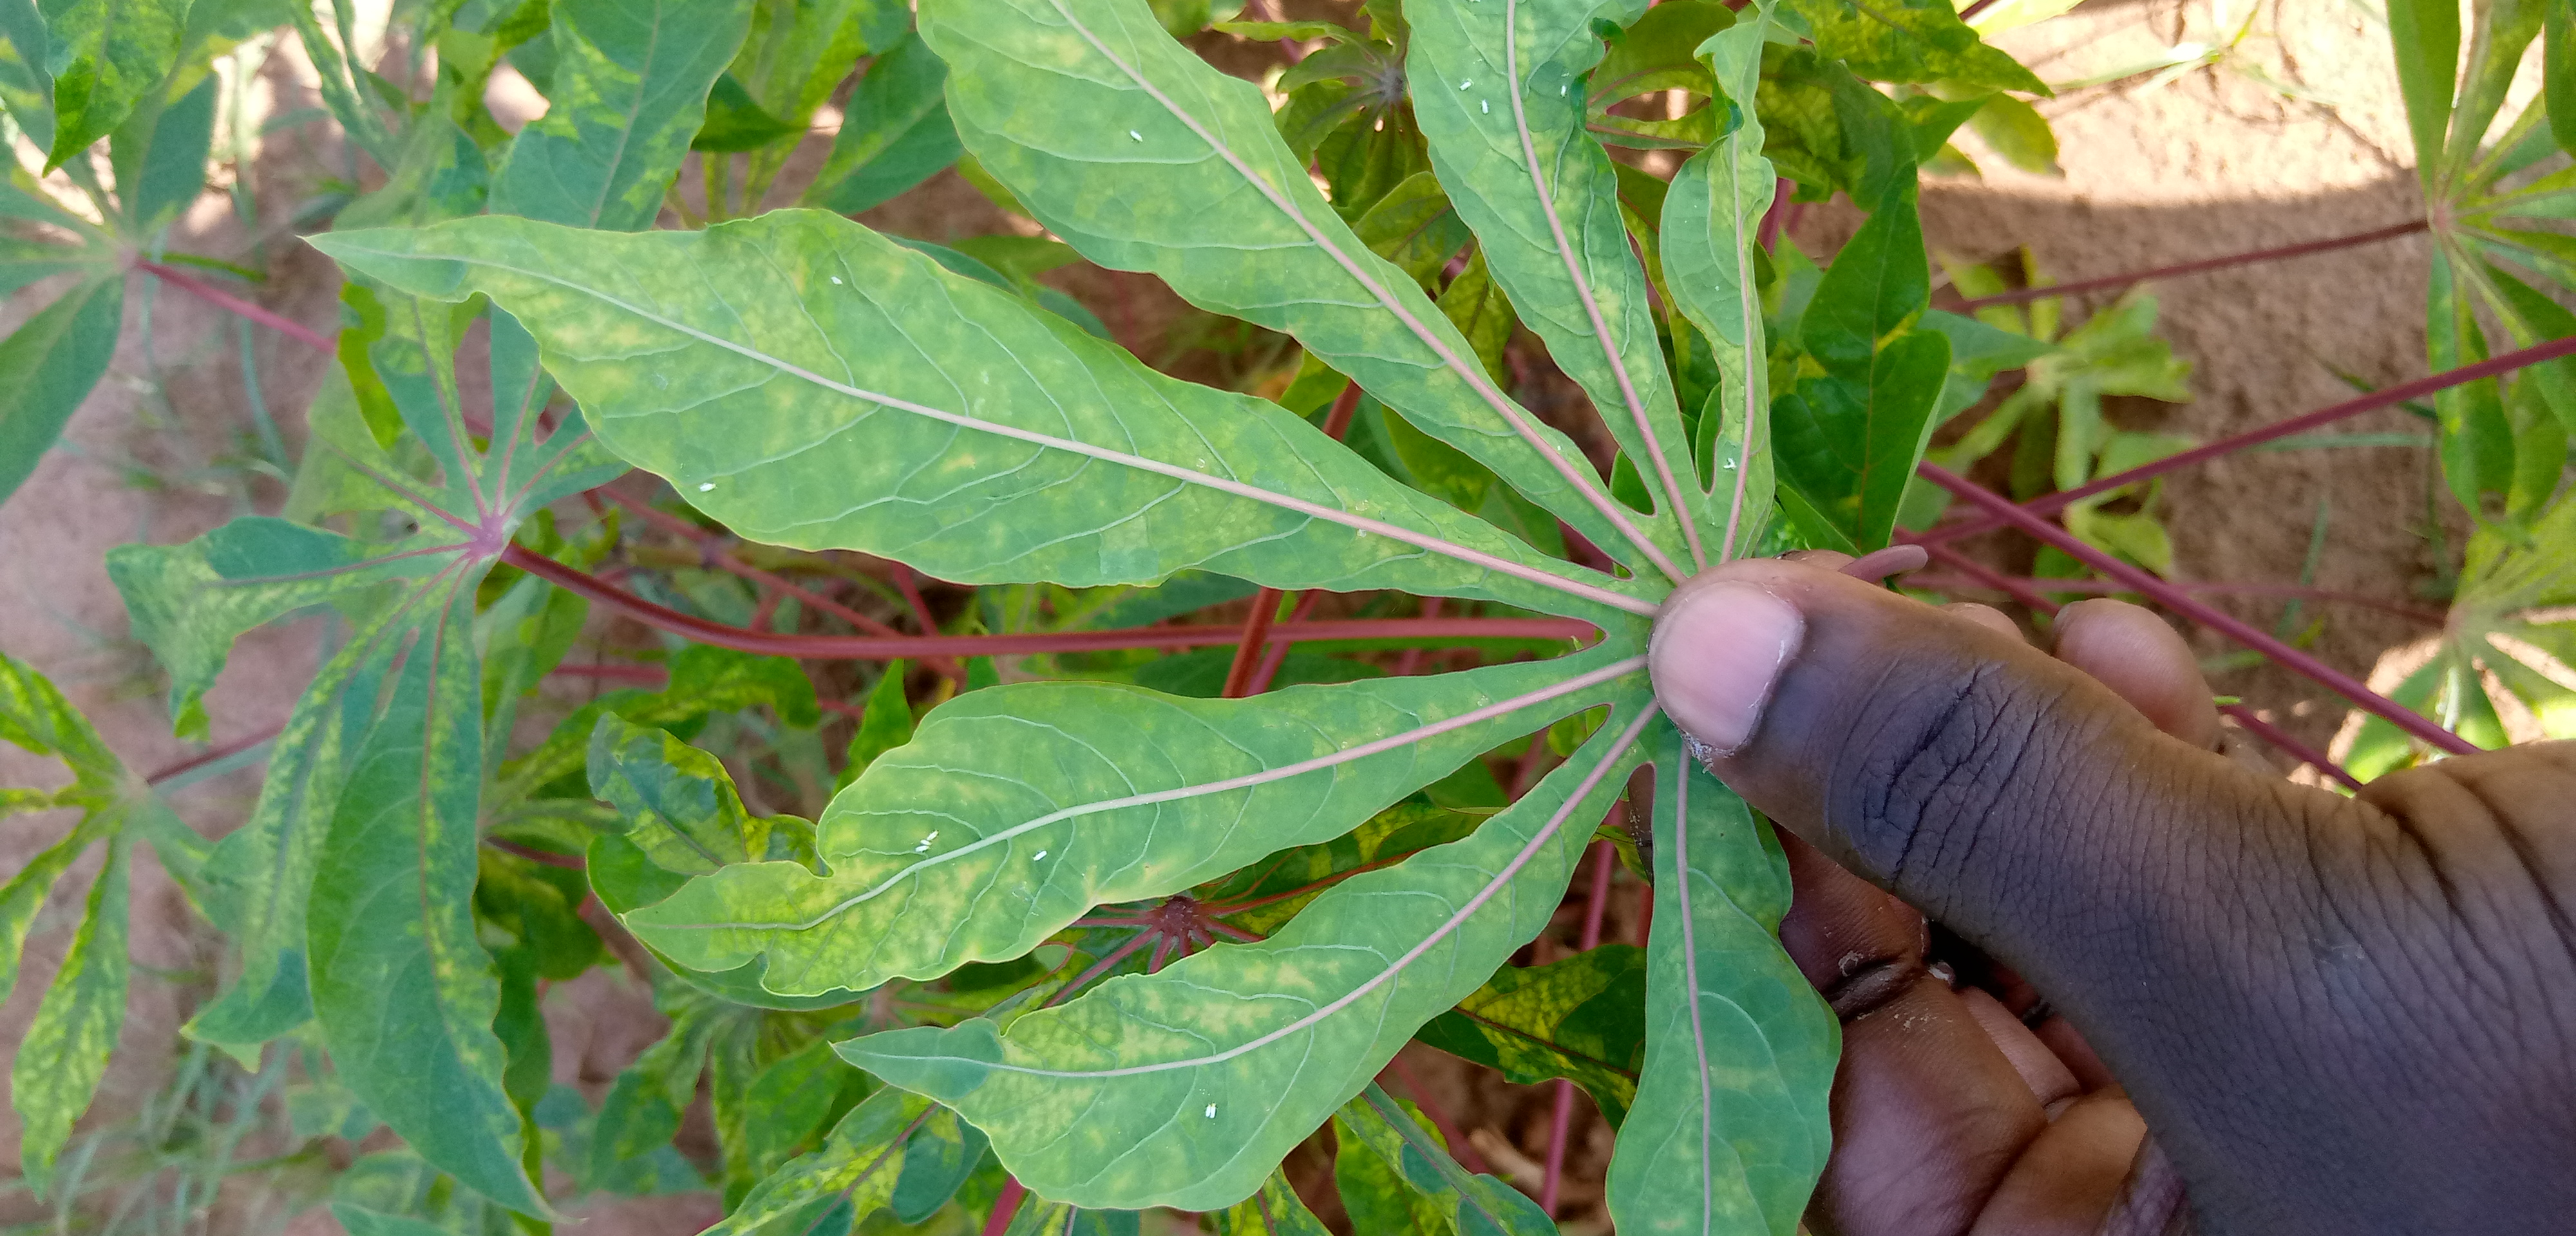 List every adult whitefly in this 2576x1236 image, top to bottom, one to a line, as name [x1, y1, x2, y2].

whitefly [1457, 79, 1475, 93]
whitefly [1559, 81, 1569, 100]
whitefly [1478, 95, 1490, 118]
whitefly [1126, 128, 1146, 145]
whitefly [828, 272, 846, 287]
whitefly [1723, 454, 1739, 473]
whitefly [697, 479, 718, 494]
whitefly [925, 829, 939, 839]
whitefly [918, 838, 932, 847]
whitefly [914, 843, 929, 857]
whitefly [1032, 847, 1050, 863]
whitefly [1210, 1100, 1219, 1122]
whitefly [1204, 1101, 1211, 1120]